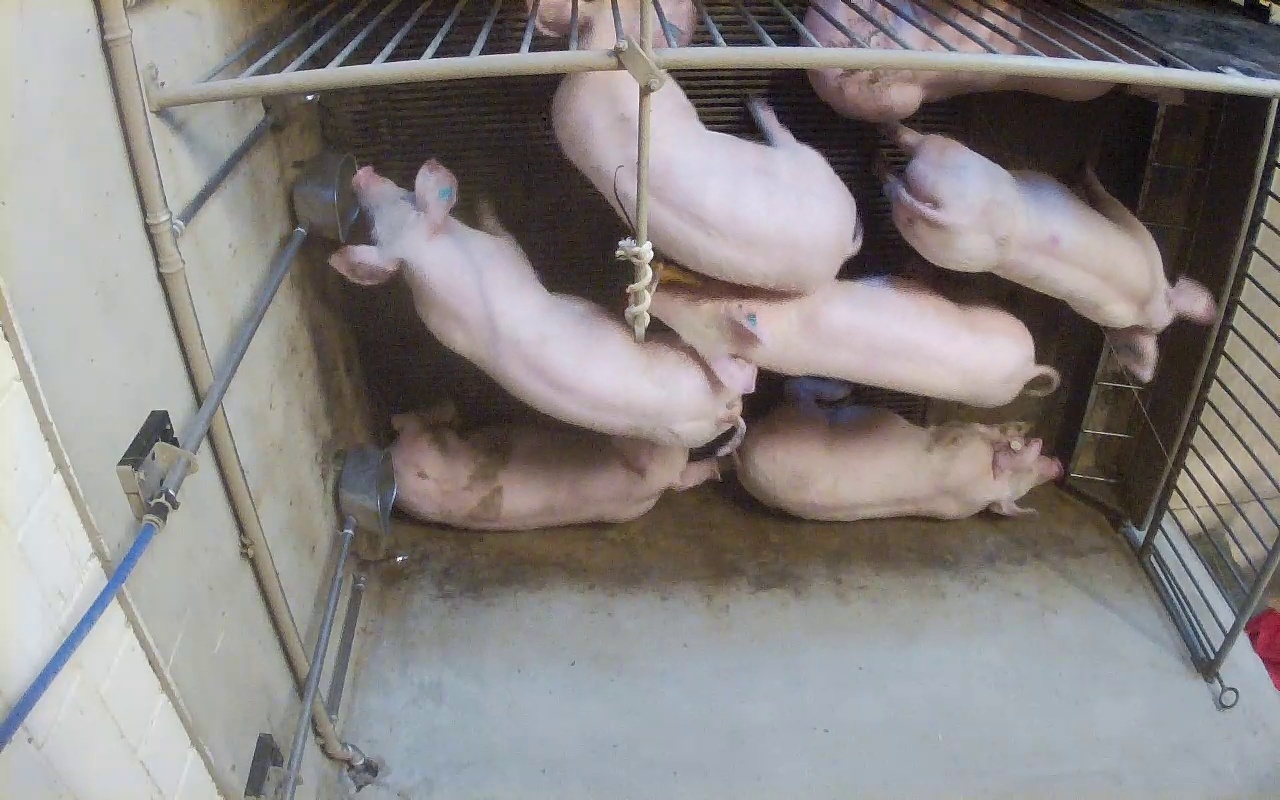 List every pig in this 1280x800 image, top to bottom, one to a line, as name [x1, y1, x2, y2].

pig [803, 0, 1182, 128]
pig [526, 2, 862, 294]
pig [880, 127, 1217, 384]
pig [328, 160, 747, 456]
pig [649, 270, 1060, 412]
pig [733, 378, 1059, 522]
pig [384, 394, 720, 526]